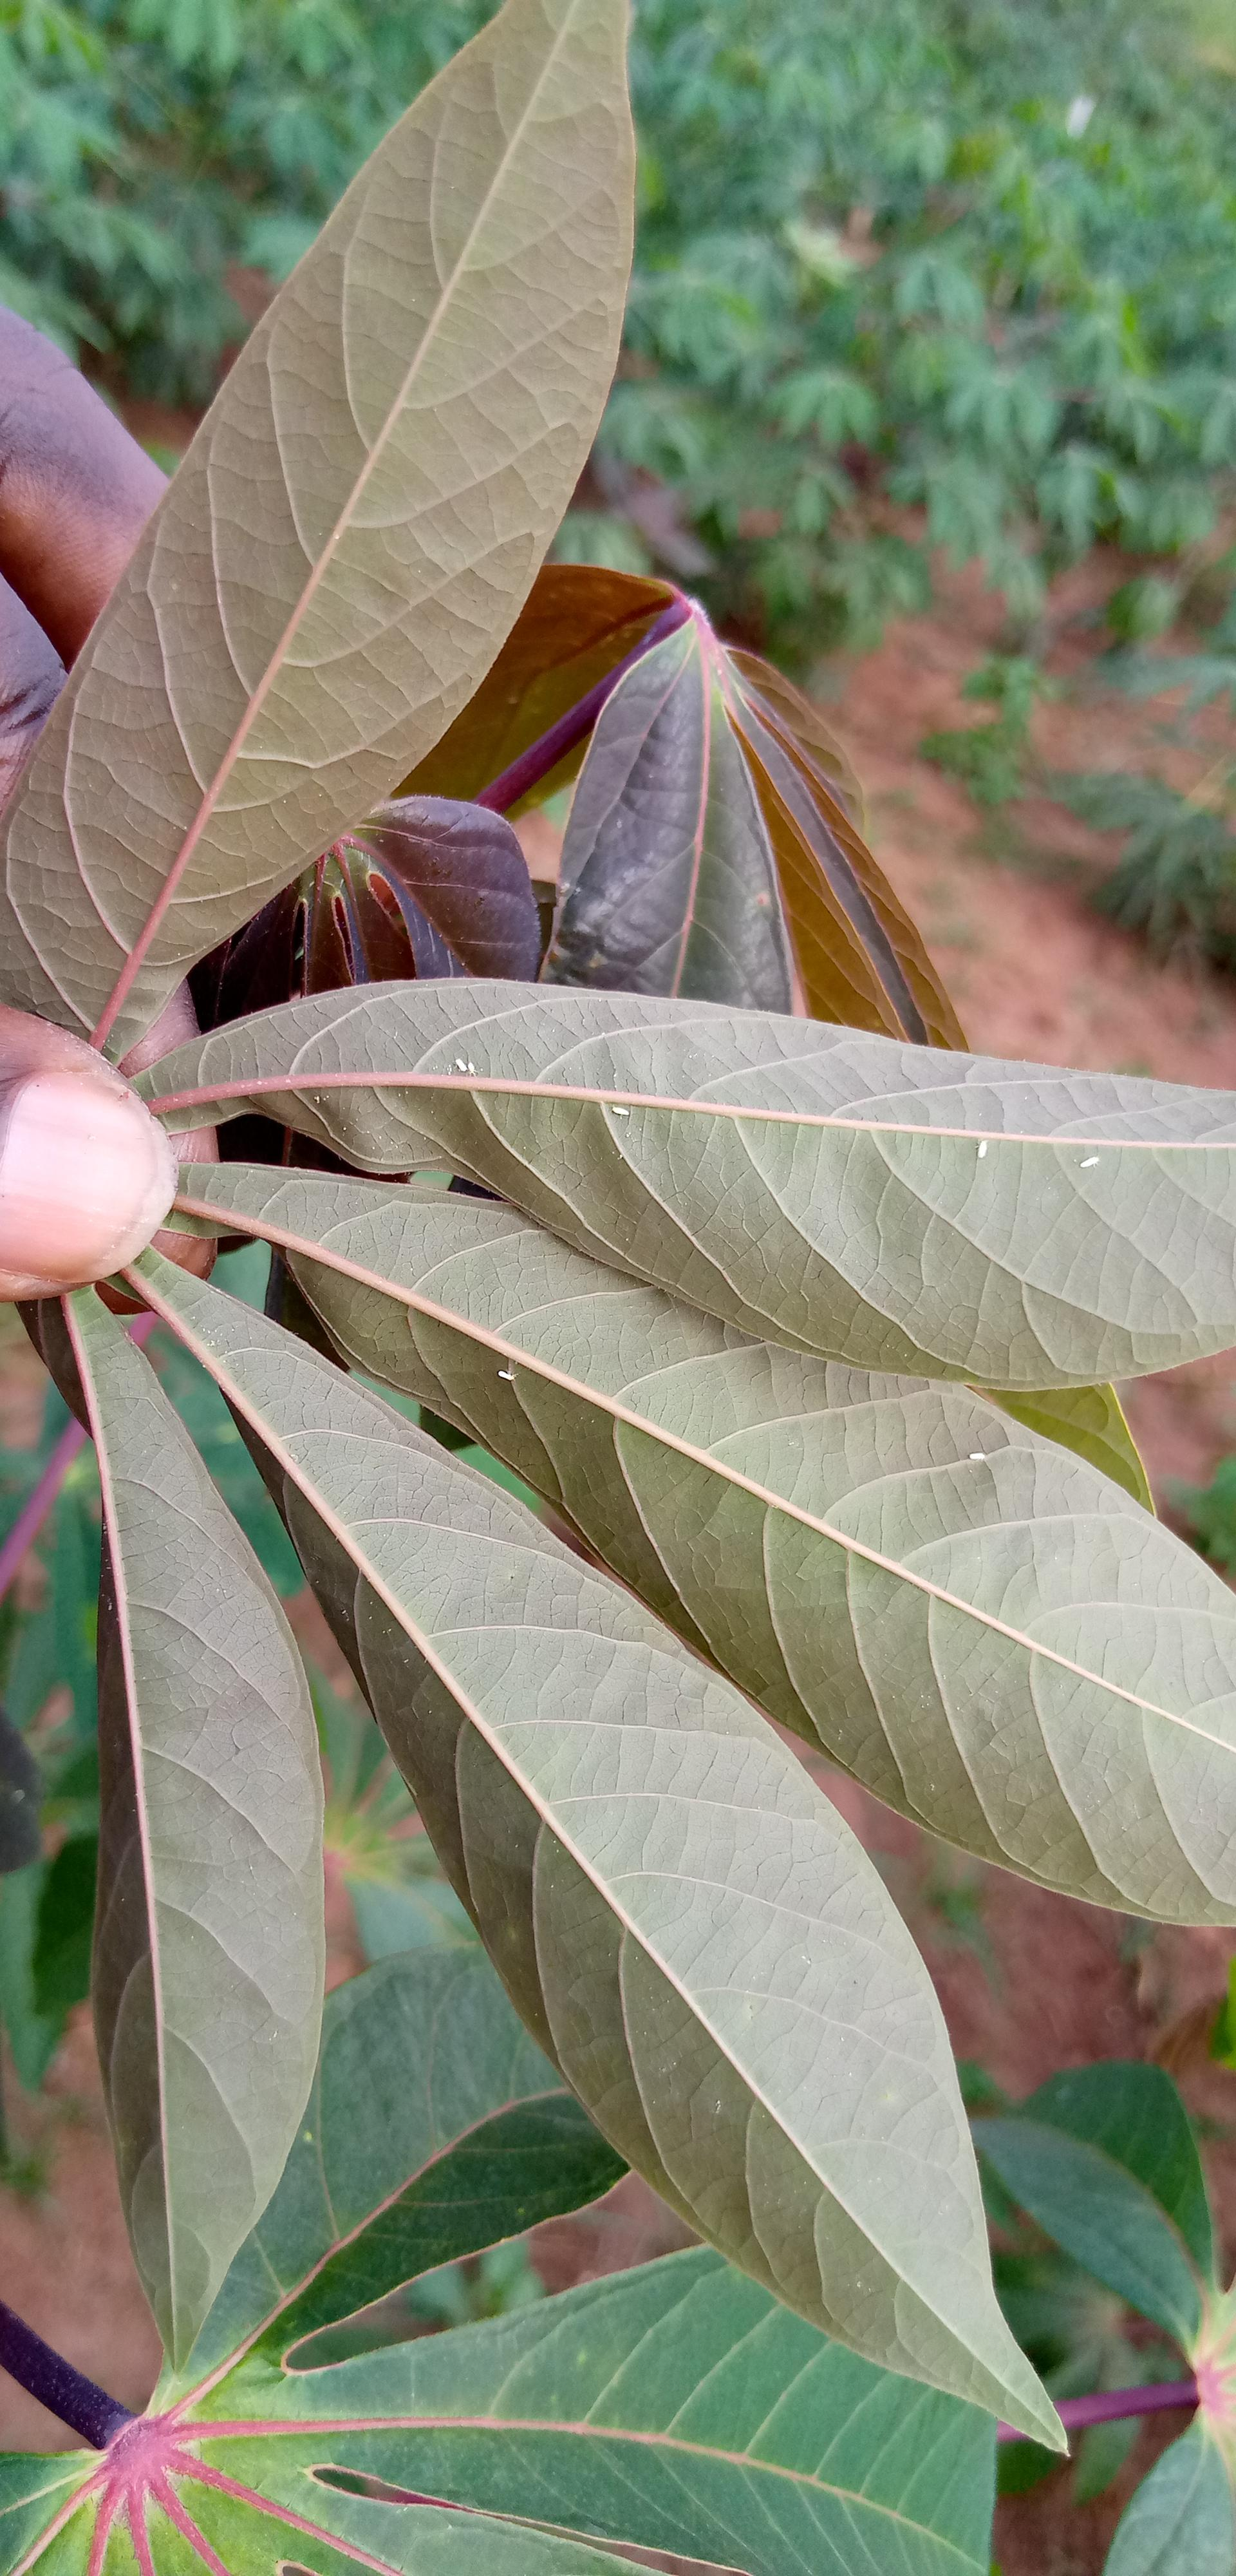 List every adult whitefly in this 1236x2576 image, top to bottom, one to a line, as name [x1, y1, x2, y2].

whitefly [455, 1057, 467, 1074]
whitefly [467, 1061, 477, 1074]
whitefly [610, 1105, 631, 1117]
whitefly [977, 1139, 989, 1160]
whitefly [1079, 1155, 1102, 1169]
whitefly [496, 1368, 518, 1381]
whitefly [966, 1451, 987, 1462]